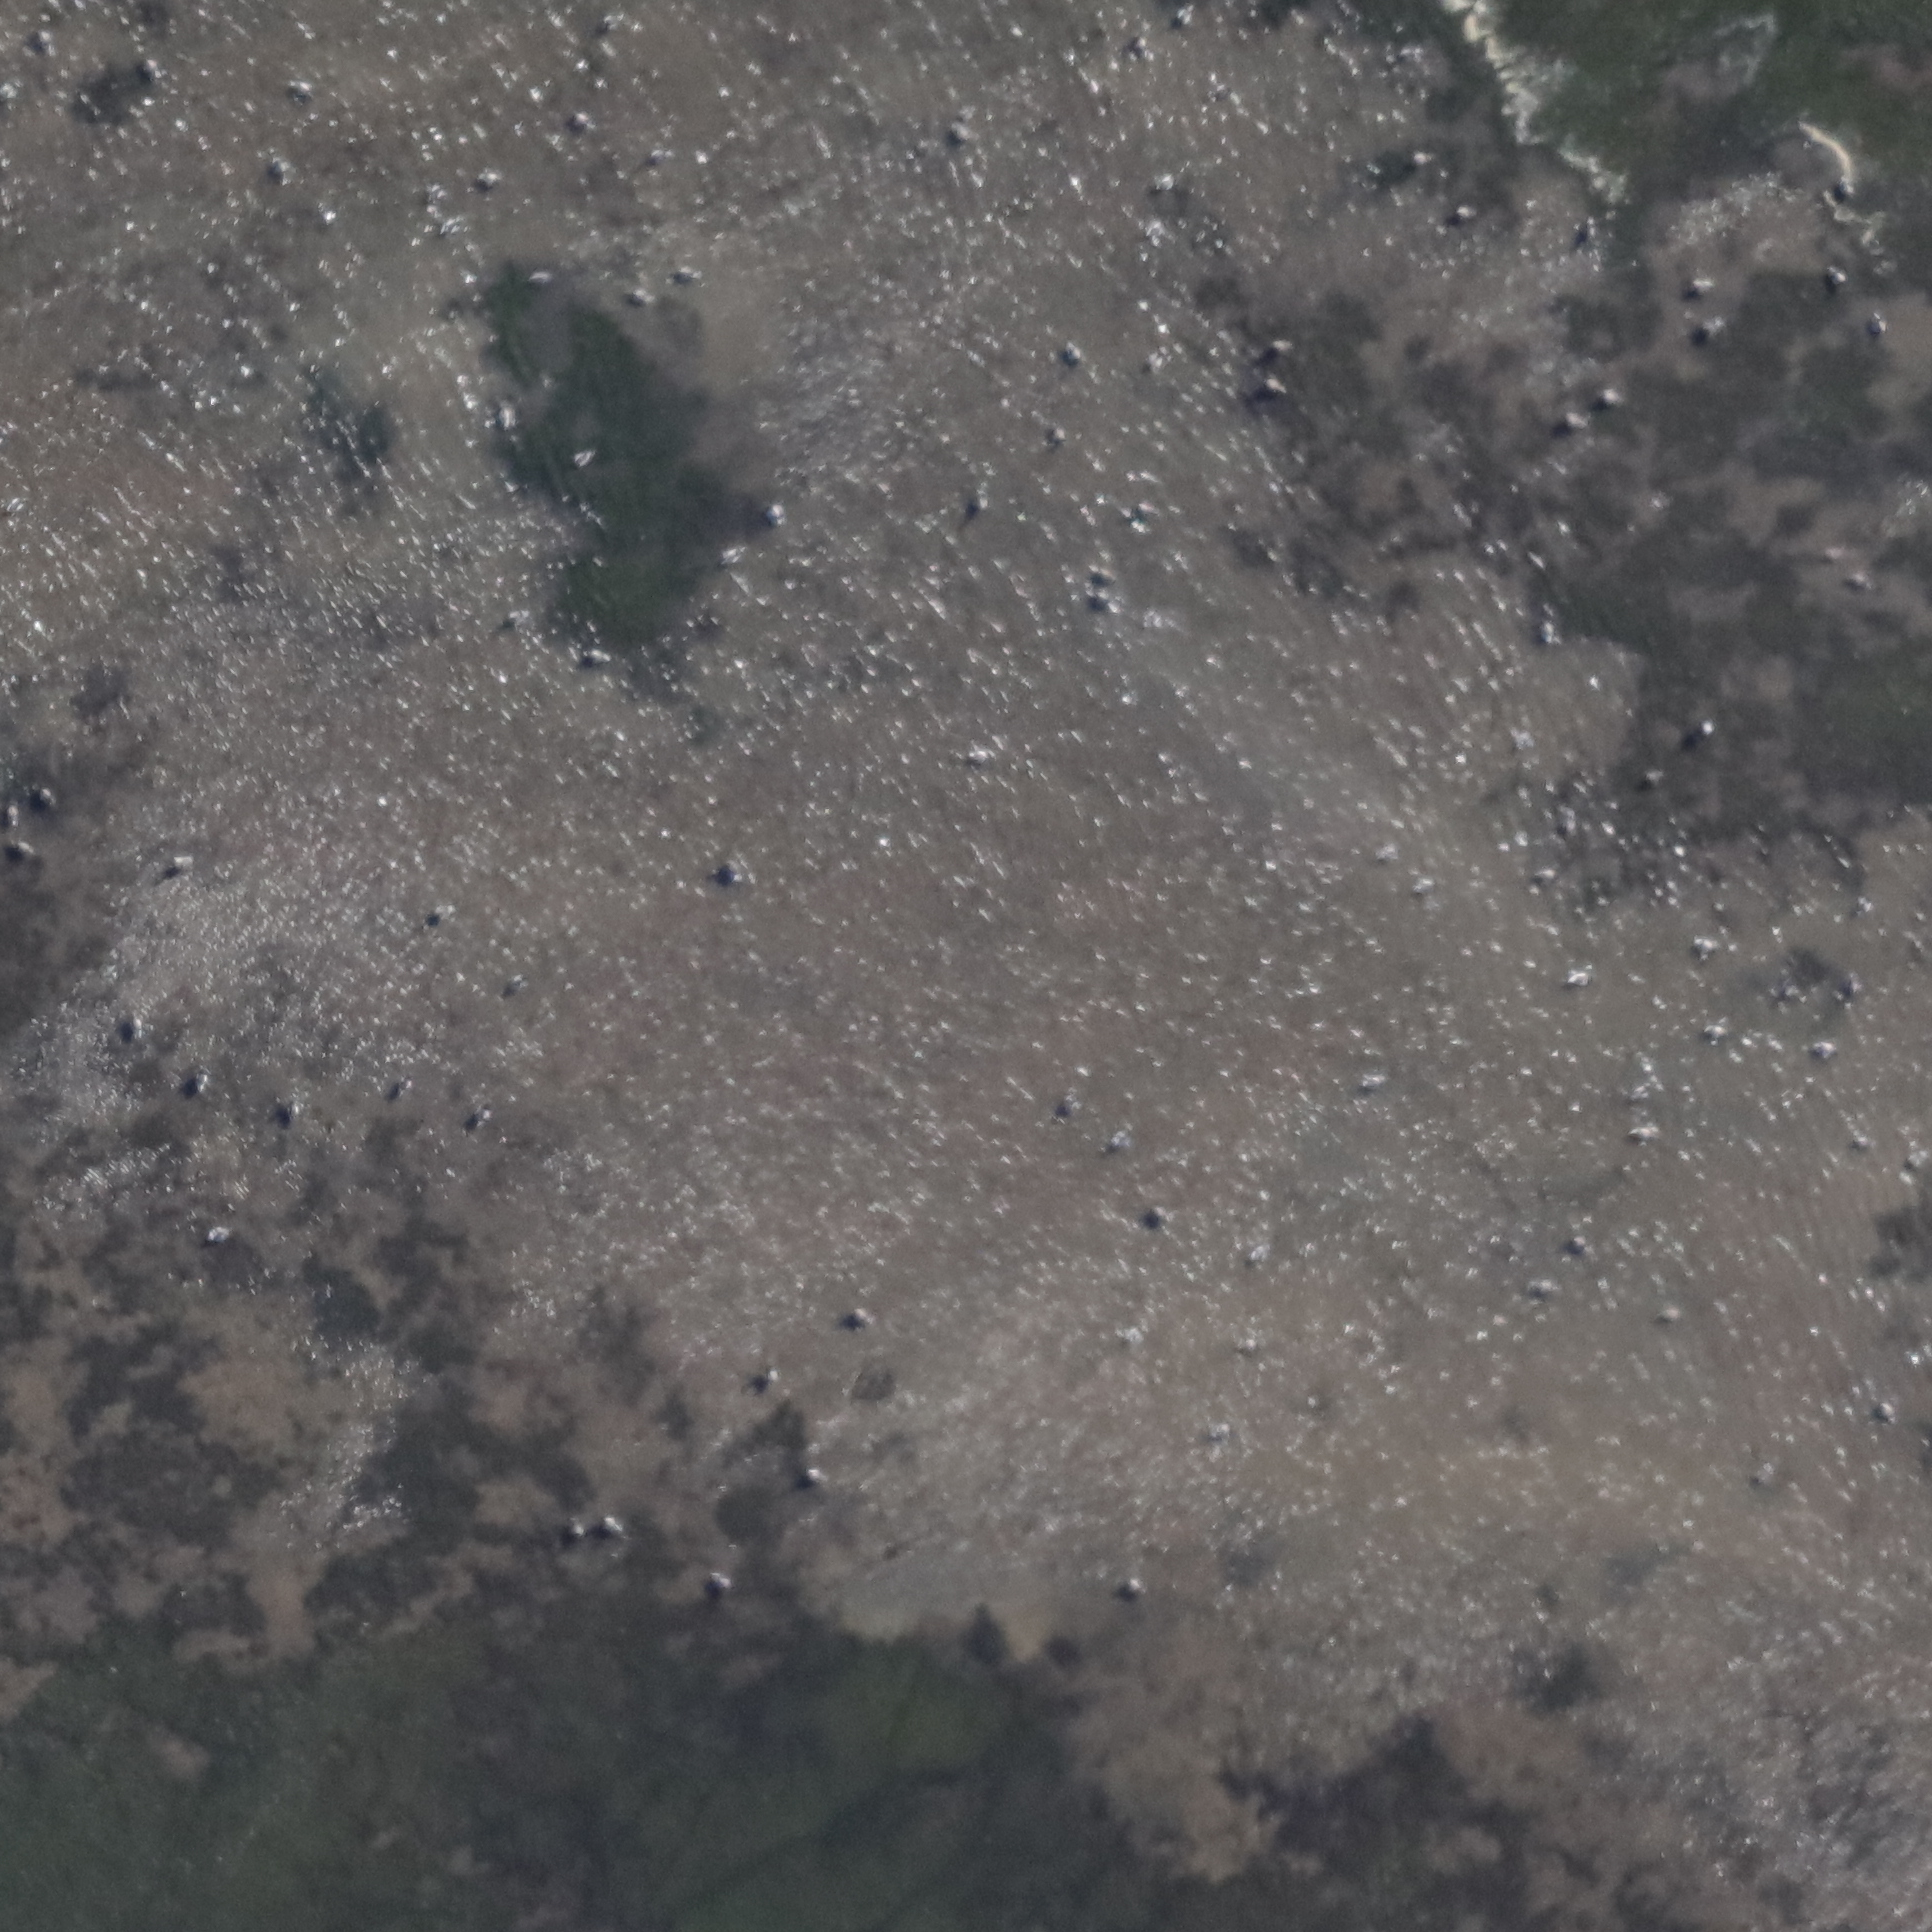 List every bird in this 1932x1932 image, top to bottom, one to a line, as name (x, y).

brant (1191, 13)
brant (611, 22)
brant (46, 41)
brant (1143, 41)
brant (1405, 56)
brant (157, 69)
brant (307, 89)
brant (11, 92)
brant (1219, 92)
brant (583, 119)
brant (959, 132)
brant (662, 155)
brant (1421, 159)
brant (279, 168)
brant (489, 176)
brant (1172, 182)
brant (1844, 189)
brant (436, 196)
brant (1461, 215)
brant (453, 222)
brant (1589, 231)
brant (690, 275)
brant (1839, 276)
brant (541, 279)
brant (1702, 287)
brant (645, 297)
brant (1881, 327)
brant (1707, 331)
brant (1283, 339)
brant (1066, 349)
brant (1157, 361)
brant (1277, 382)
brant (1616, 400)
brant (506, 419)
brant (1569, 419)
brant (1060, 436)
brant (581, 458)
brant (980, 498)
brant (19, 506)
brant (782, 512)
brant (1141, 514)
brant (732, 548)
brant (1829, 553)
brant (1100, 570)
brant (1857, 582)
brant (1105, 605)
brant (516, 618)
brant (1541, 626)
brant (597, 652)
brant (1707, 725)
brant (978, 755)
brant (1653, 779)
brant (45, 801)
brant (1566, 817)
brant (17, 819)
brant (29, 845)
brant (1387, 854)
brant (184, 863)
brant (733, 872)
brant (1546, 875)
brant (1422, 887)
brant (1865, 901)
brant (445, 913)
brant (1706, 947)
brant (1584, 979)
brant (522, 983)
brant (1848, 992)
brant (1786, 994)
brant (137, 1027)
brant (1718, 1033)
brant (1822, 1053)
brant (208, 1079)
brant (1373, 1080)
brant (408, 1086)
brant (1644, 1090)
brant (1070, 1100)
brant (297, 1114)
brant (484, 1115)
brant (1641, 1134)
brant (1862, 1136)
brant (1121, 1139)
brant (1922, 1157)
brant (1157, 1213)
brant (221, 1234)
brant (1576, 1242)
brant (1259, 1253)
brant (1540, 1287)
brant (1670, 1316)
brant (861, 1317)
brant (1132, 1339)
brant (1249, 1346)
brant (770, 1377)
brant (1886, 1412)
brant (1225, 1429)
brant (814, 1478)
brant (611, 1528)
brant (576, 1531)
brant (718, 1582)
brant (1138, 1586)